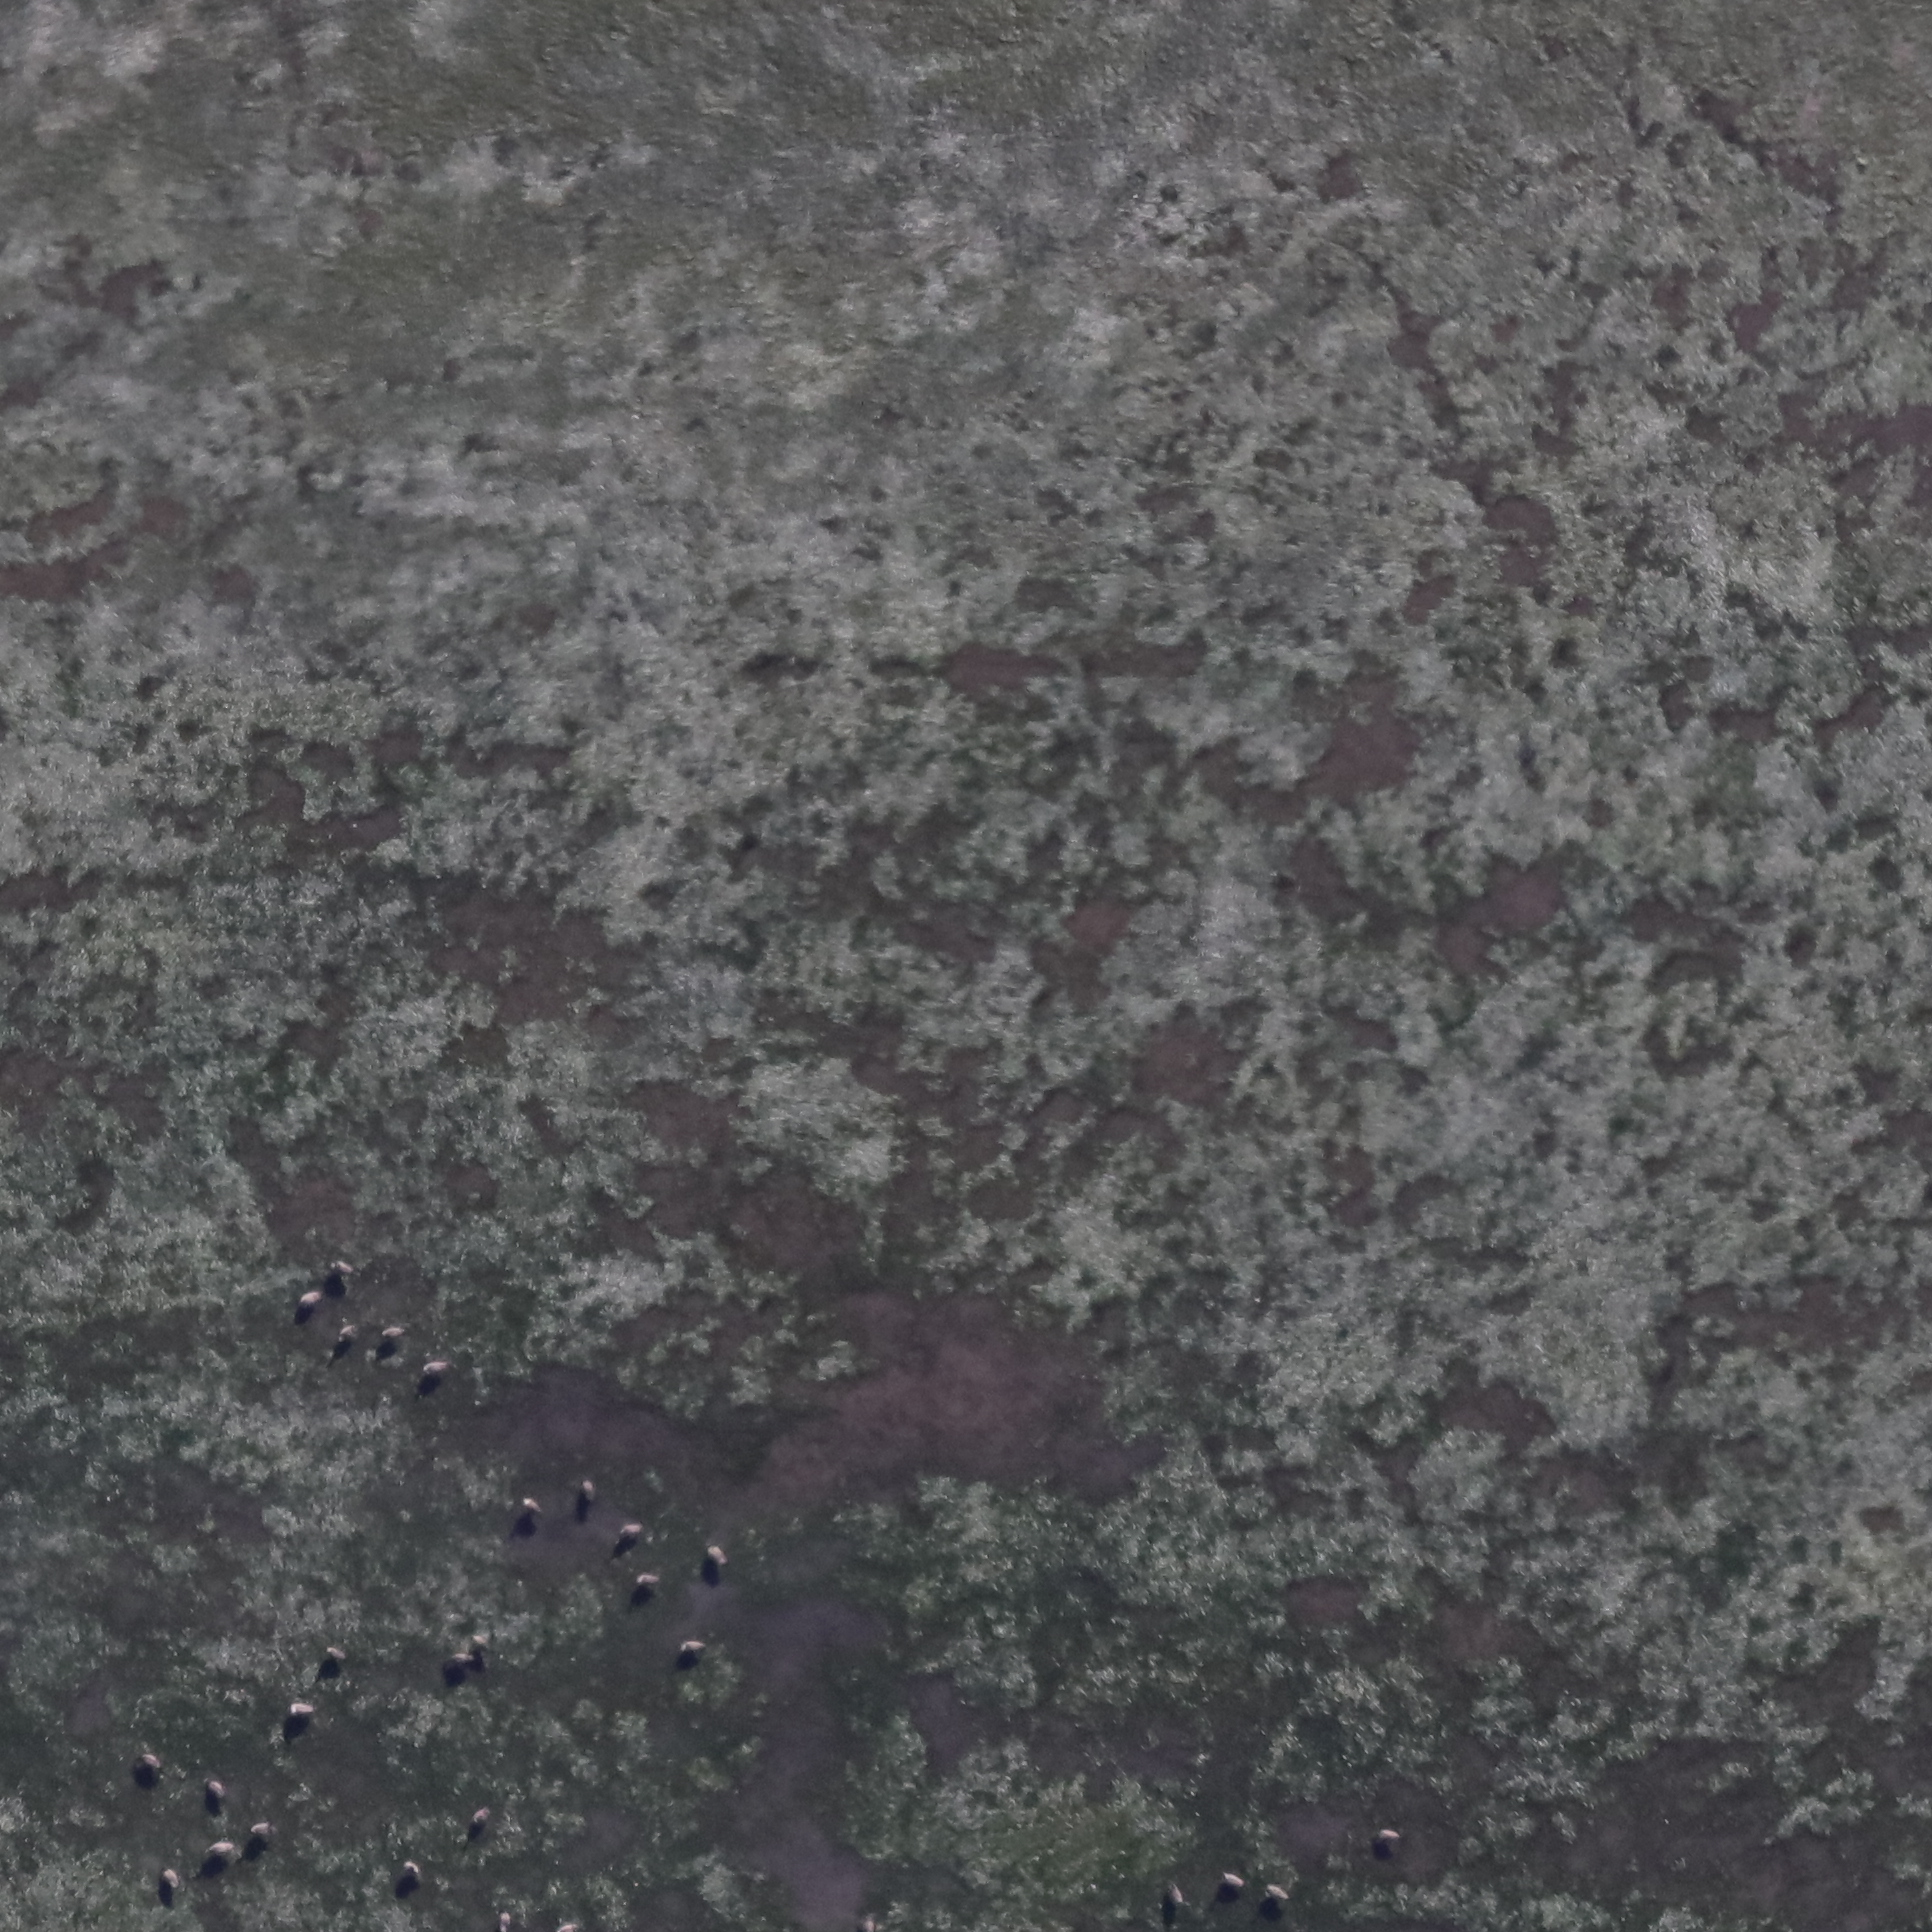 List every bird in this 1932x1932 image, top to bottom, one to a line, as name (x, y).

Canada goose (344, 1270)
Canada goose (310, 1299)
Canada goose (394, 1332)
Canada goose (347, 1335)
Canada goose (437, 1365)
Canada goose (588, 1493)
Canada goose (530, 1507)
Canada goose (630, 1534)
Canada goose (718, 1555)
Canada goose (648, 1581)
Canada goose (482, 1643)
Canada goose (693, 1647)
Canada goose (333, 1651)
Canada goose (458, 1658)
Canada goose (304, 1711)
Canada goose (152, 1761)
Canada goose (217, 1788)
Canada goose (481, 1817)
Canada goose (262, 1830)
Canada goose (1388, 1834)
Canada goose (218, 1847)
Canada goose (408, 1866)
Canada goose (170, 1877)
Canada goose (1234, 1880)
Canada goose (1277, 1892)
Canada goose (1176, 1895)
Canada goose (505, 1920)
Canada goose (865, 1924)
Canada goose (569, 1930)